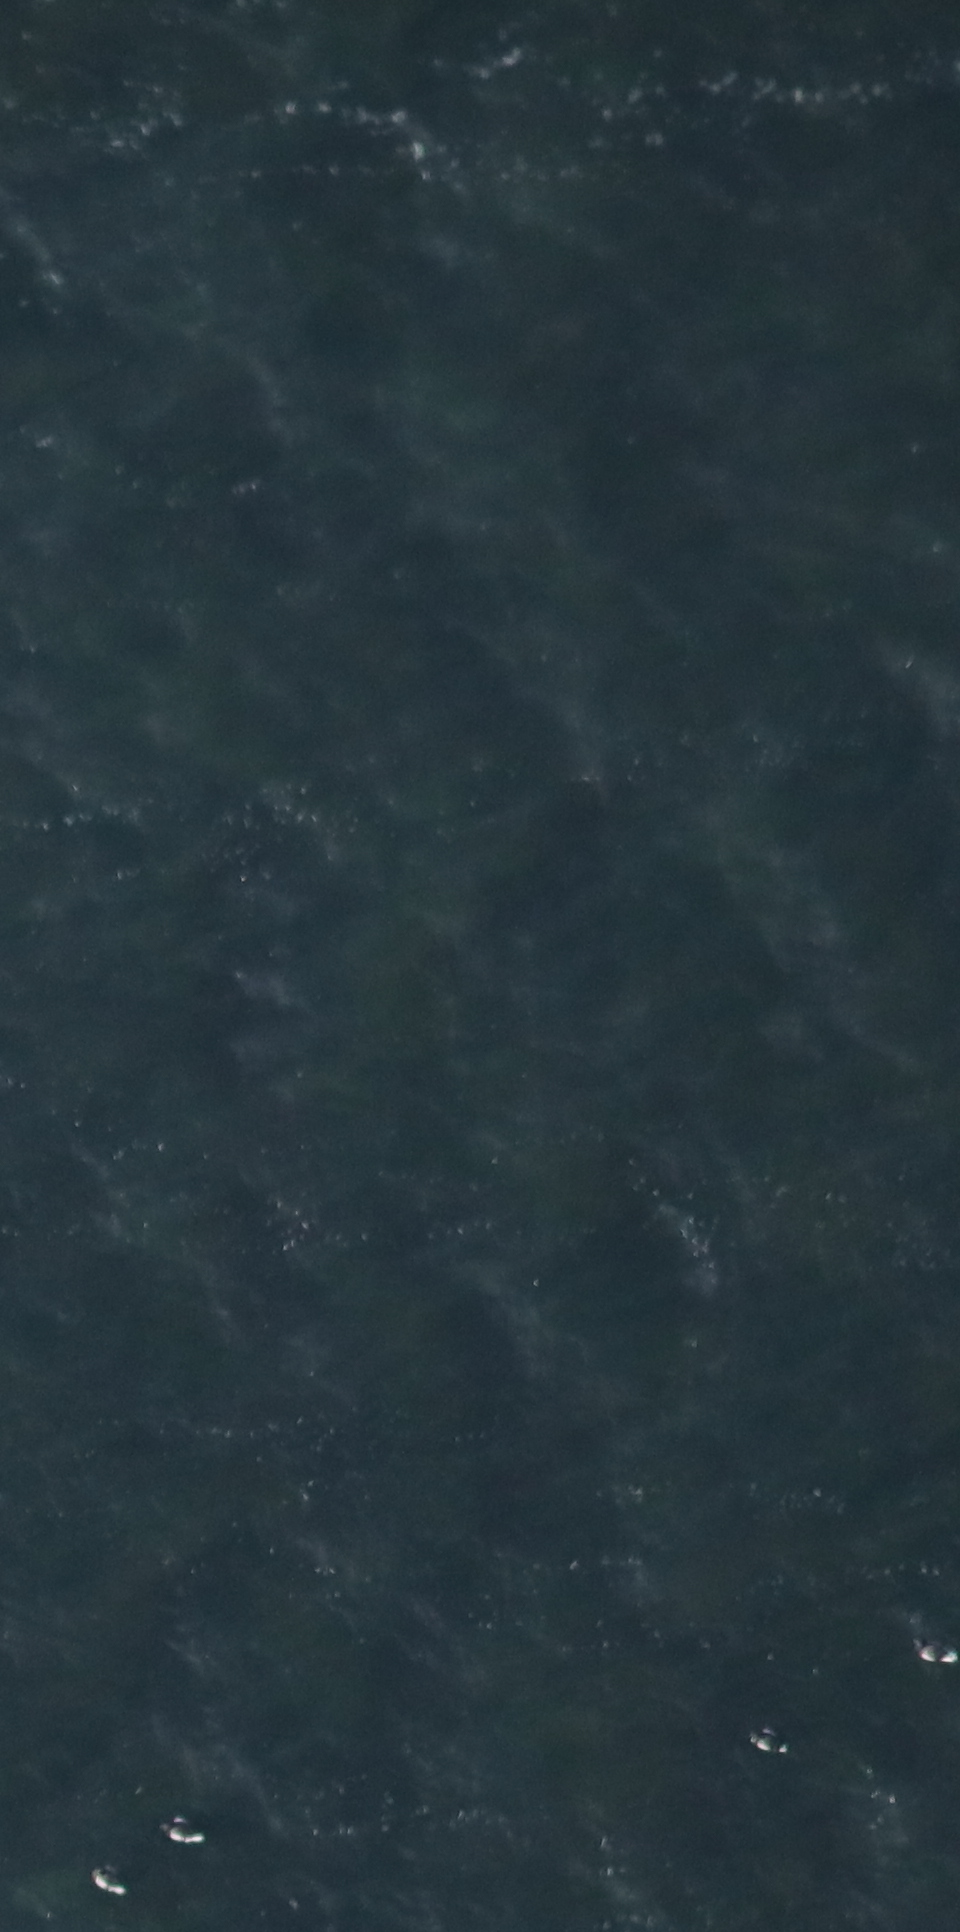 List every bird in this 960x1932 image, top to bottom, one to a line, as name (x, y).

brant (931, 1653)
brant (770, 1742)
brant (186, 1830)
brant (107, 1880)